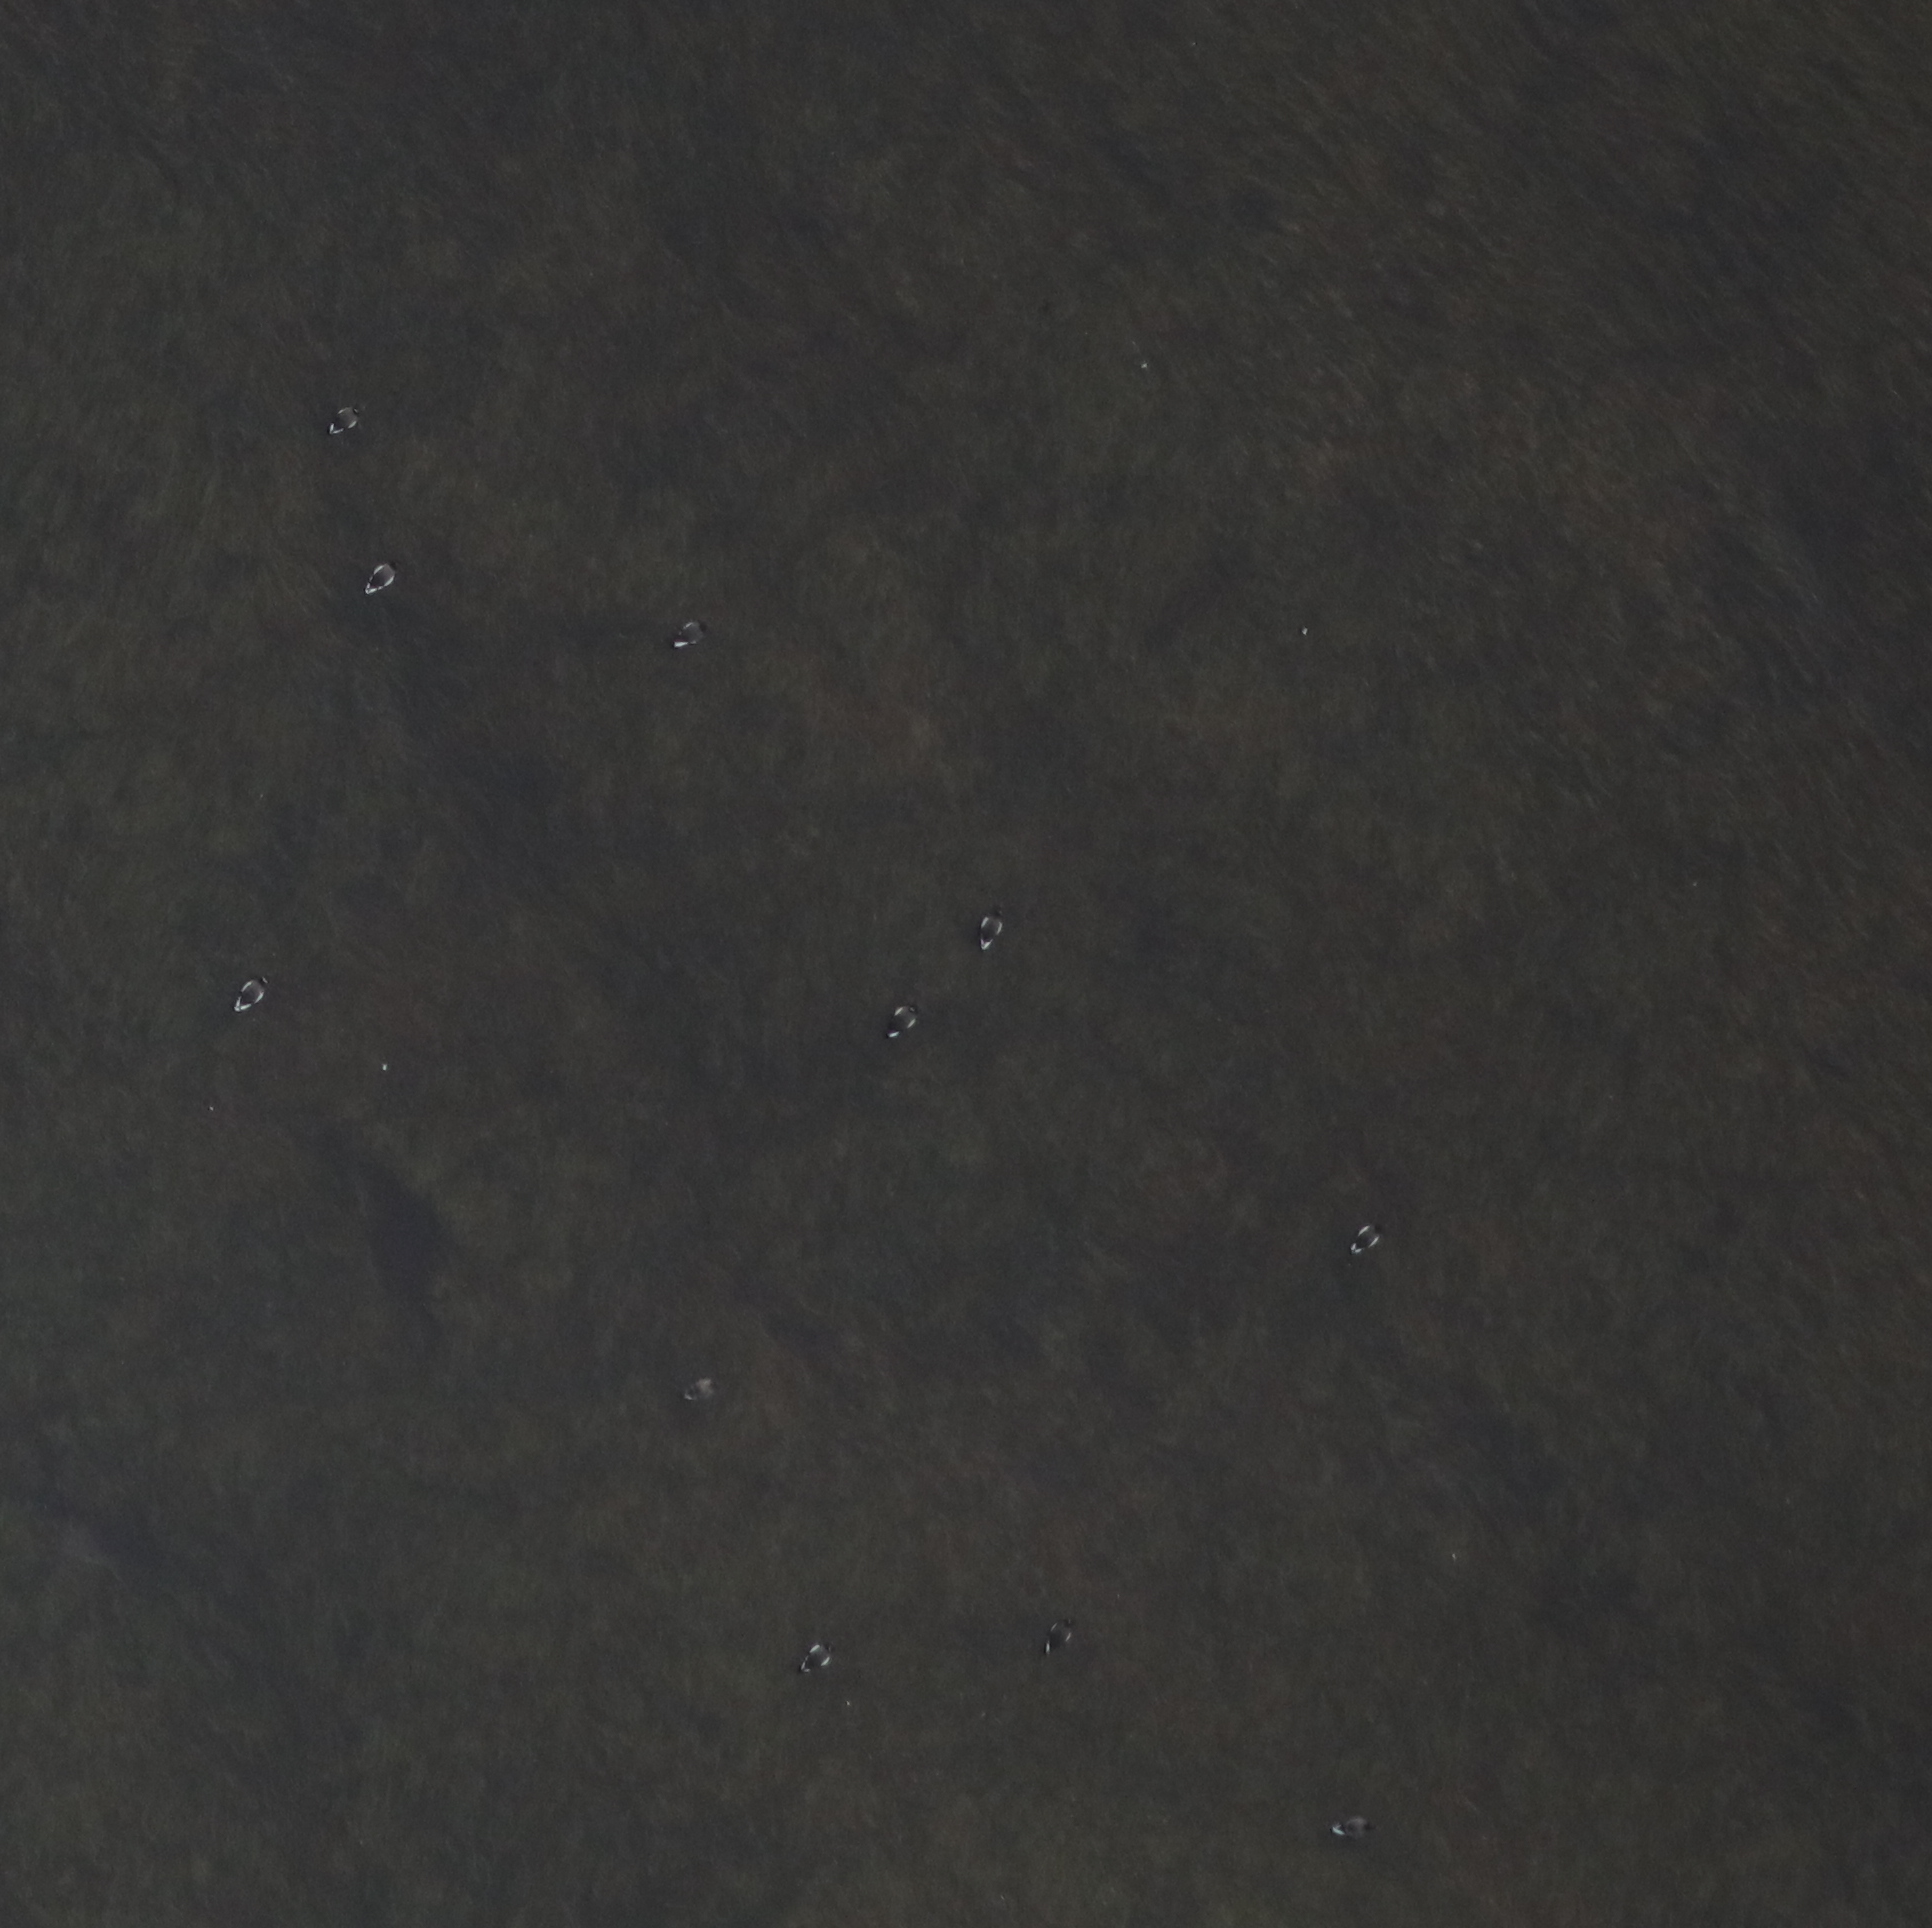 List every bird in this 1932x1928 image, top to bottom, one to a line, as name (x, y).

brant (345, 421)
brant (382, 578)
brant (691, 636)
brant (990, 930)
brant (252, 994)
brant (905, 1020)
brant (1367, 1239)
brant (698, 1387)
brant (1061, 1637)
brant (816, 1658)
brant (1353, 1827)